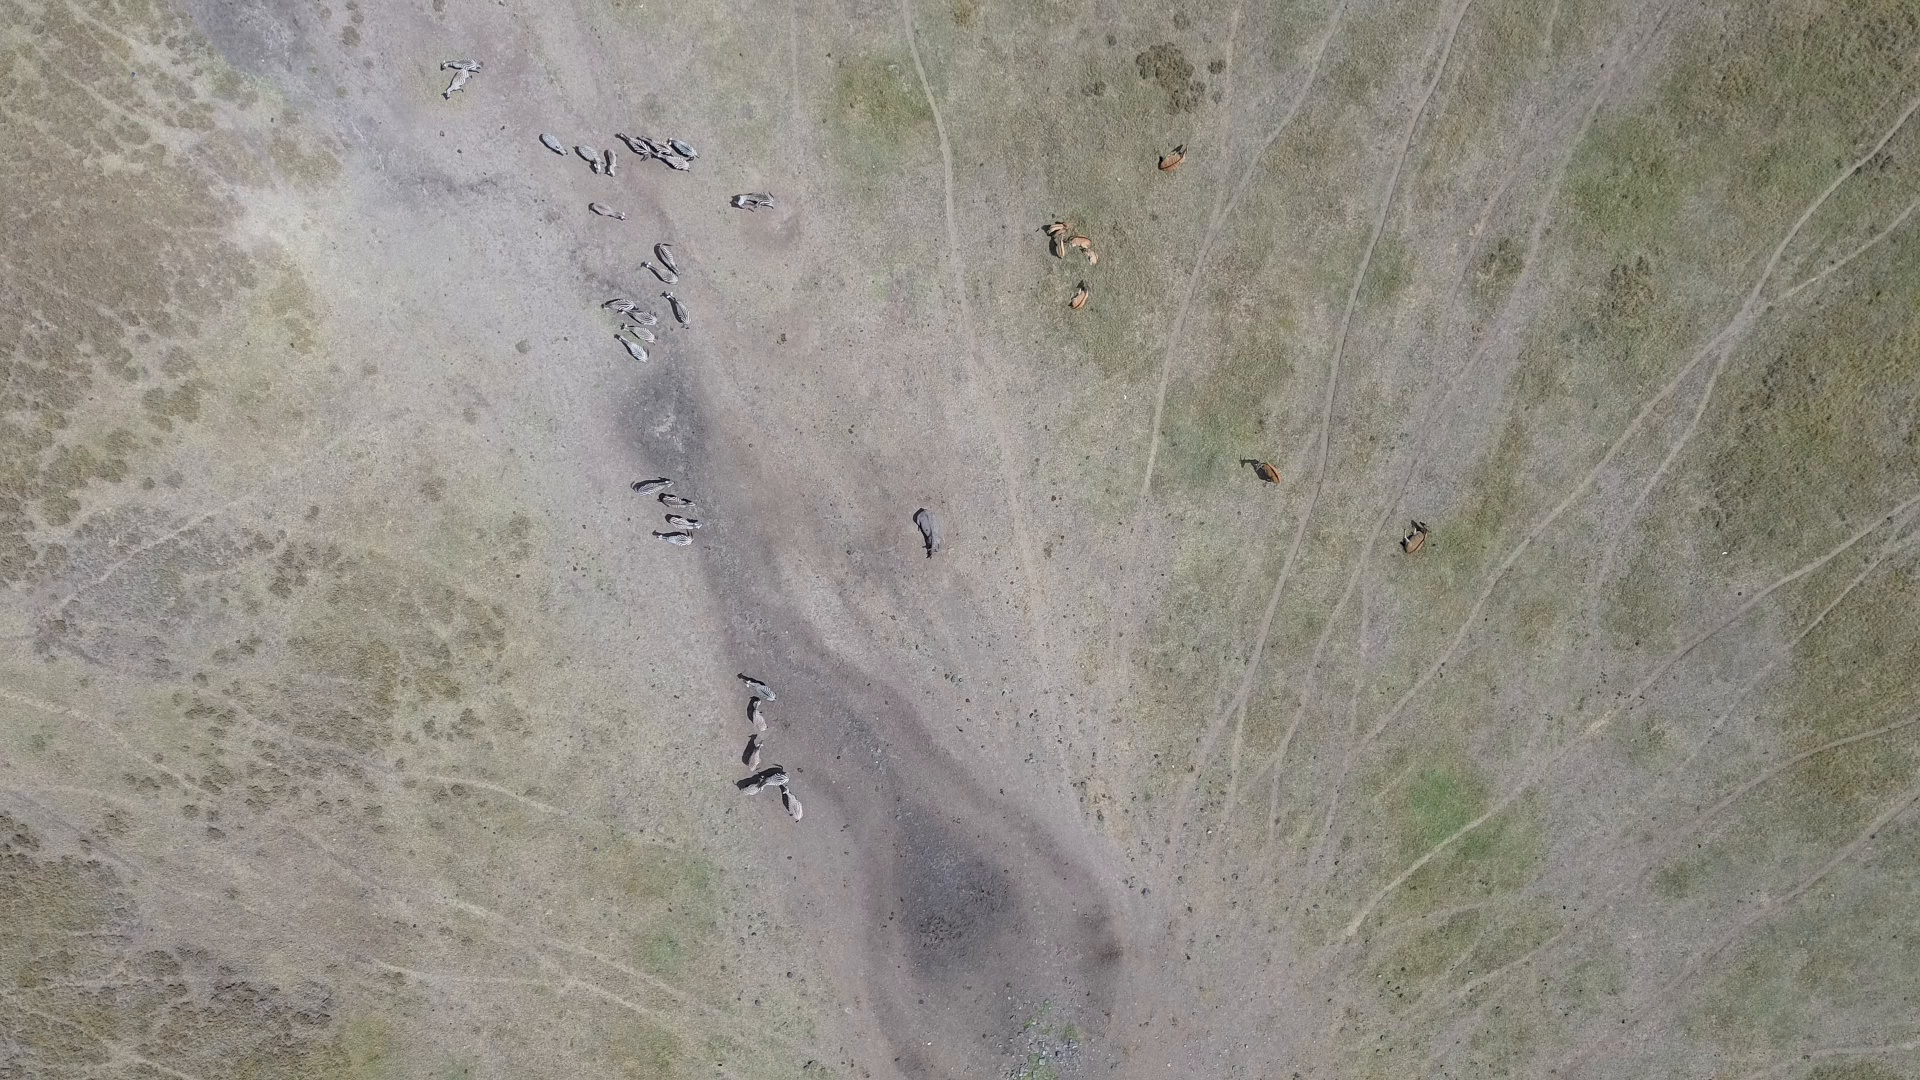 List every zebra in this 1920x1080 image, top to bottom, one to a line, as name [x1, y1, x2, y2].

zebra [437, 57, 486, 73]
zebra [442, 70, 471, 101]
zebra [620, 131, 650, 154]
zebra [542, 132, 566, 154]
zebra [642, 134, 672, 157]
zebra [668, 138, 696, 158]
zebra [580, 144, 602, 173]
zebra [606, 148, 619, 177]
zebra [656, 149, 690, 172]
zebra [734, 196, 775, 210]
zebra [592, 203, 622, 219]
zebra [657, 243, 676, 271]
zebra [645, 259, 669, 284]
zebra [670, 293, 688, 325]
zebra [604, 301, 634, 313]
zebra [628, 312, 655, 334]
zebra [617, 333, 646, 361]
zebra [632, 479, 668, 494]
zebra [665, 496, 695, 511]
zebra [671, 517, 703, 529]
zebra [660, 533, 693, 545]
zebra [747, 680, 776, 700]
zebra [749, 698, 764, 729]
zebra [746, 737, 763, 767]
zebra [759, 772, 793, 786]
zebra [741, 778, 765, 796]
zebra [783, 784, 804, 820]